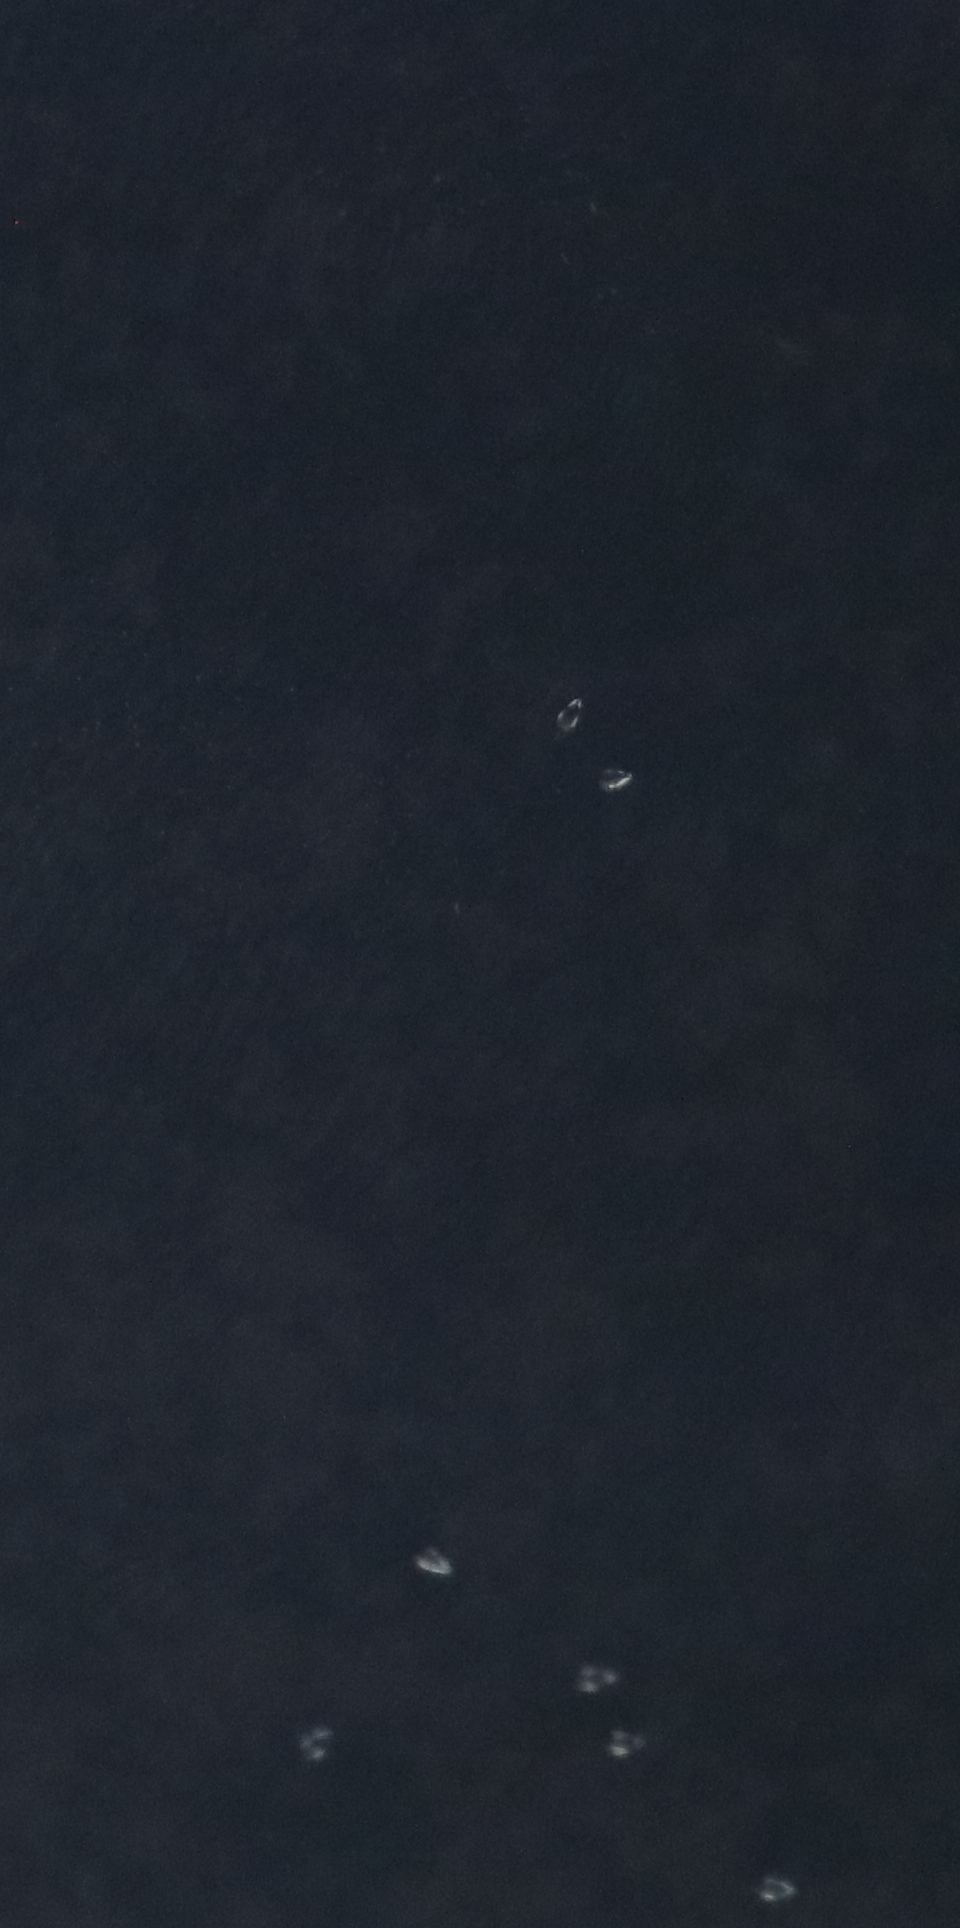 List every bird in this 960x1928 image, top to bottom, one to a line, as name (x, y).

brant (569, 716)
brant (616, 775)
brant (437, 1561)
brant (589, 1678)
brant (314, 1743)
brant (624, 1745)
brant (773, 1887)